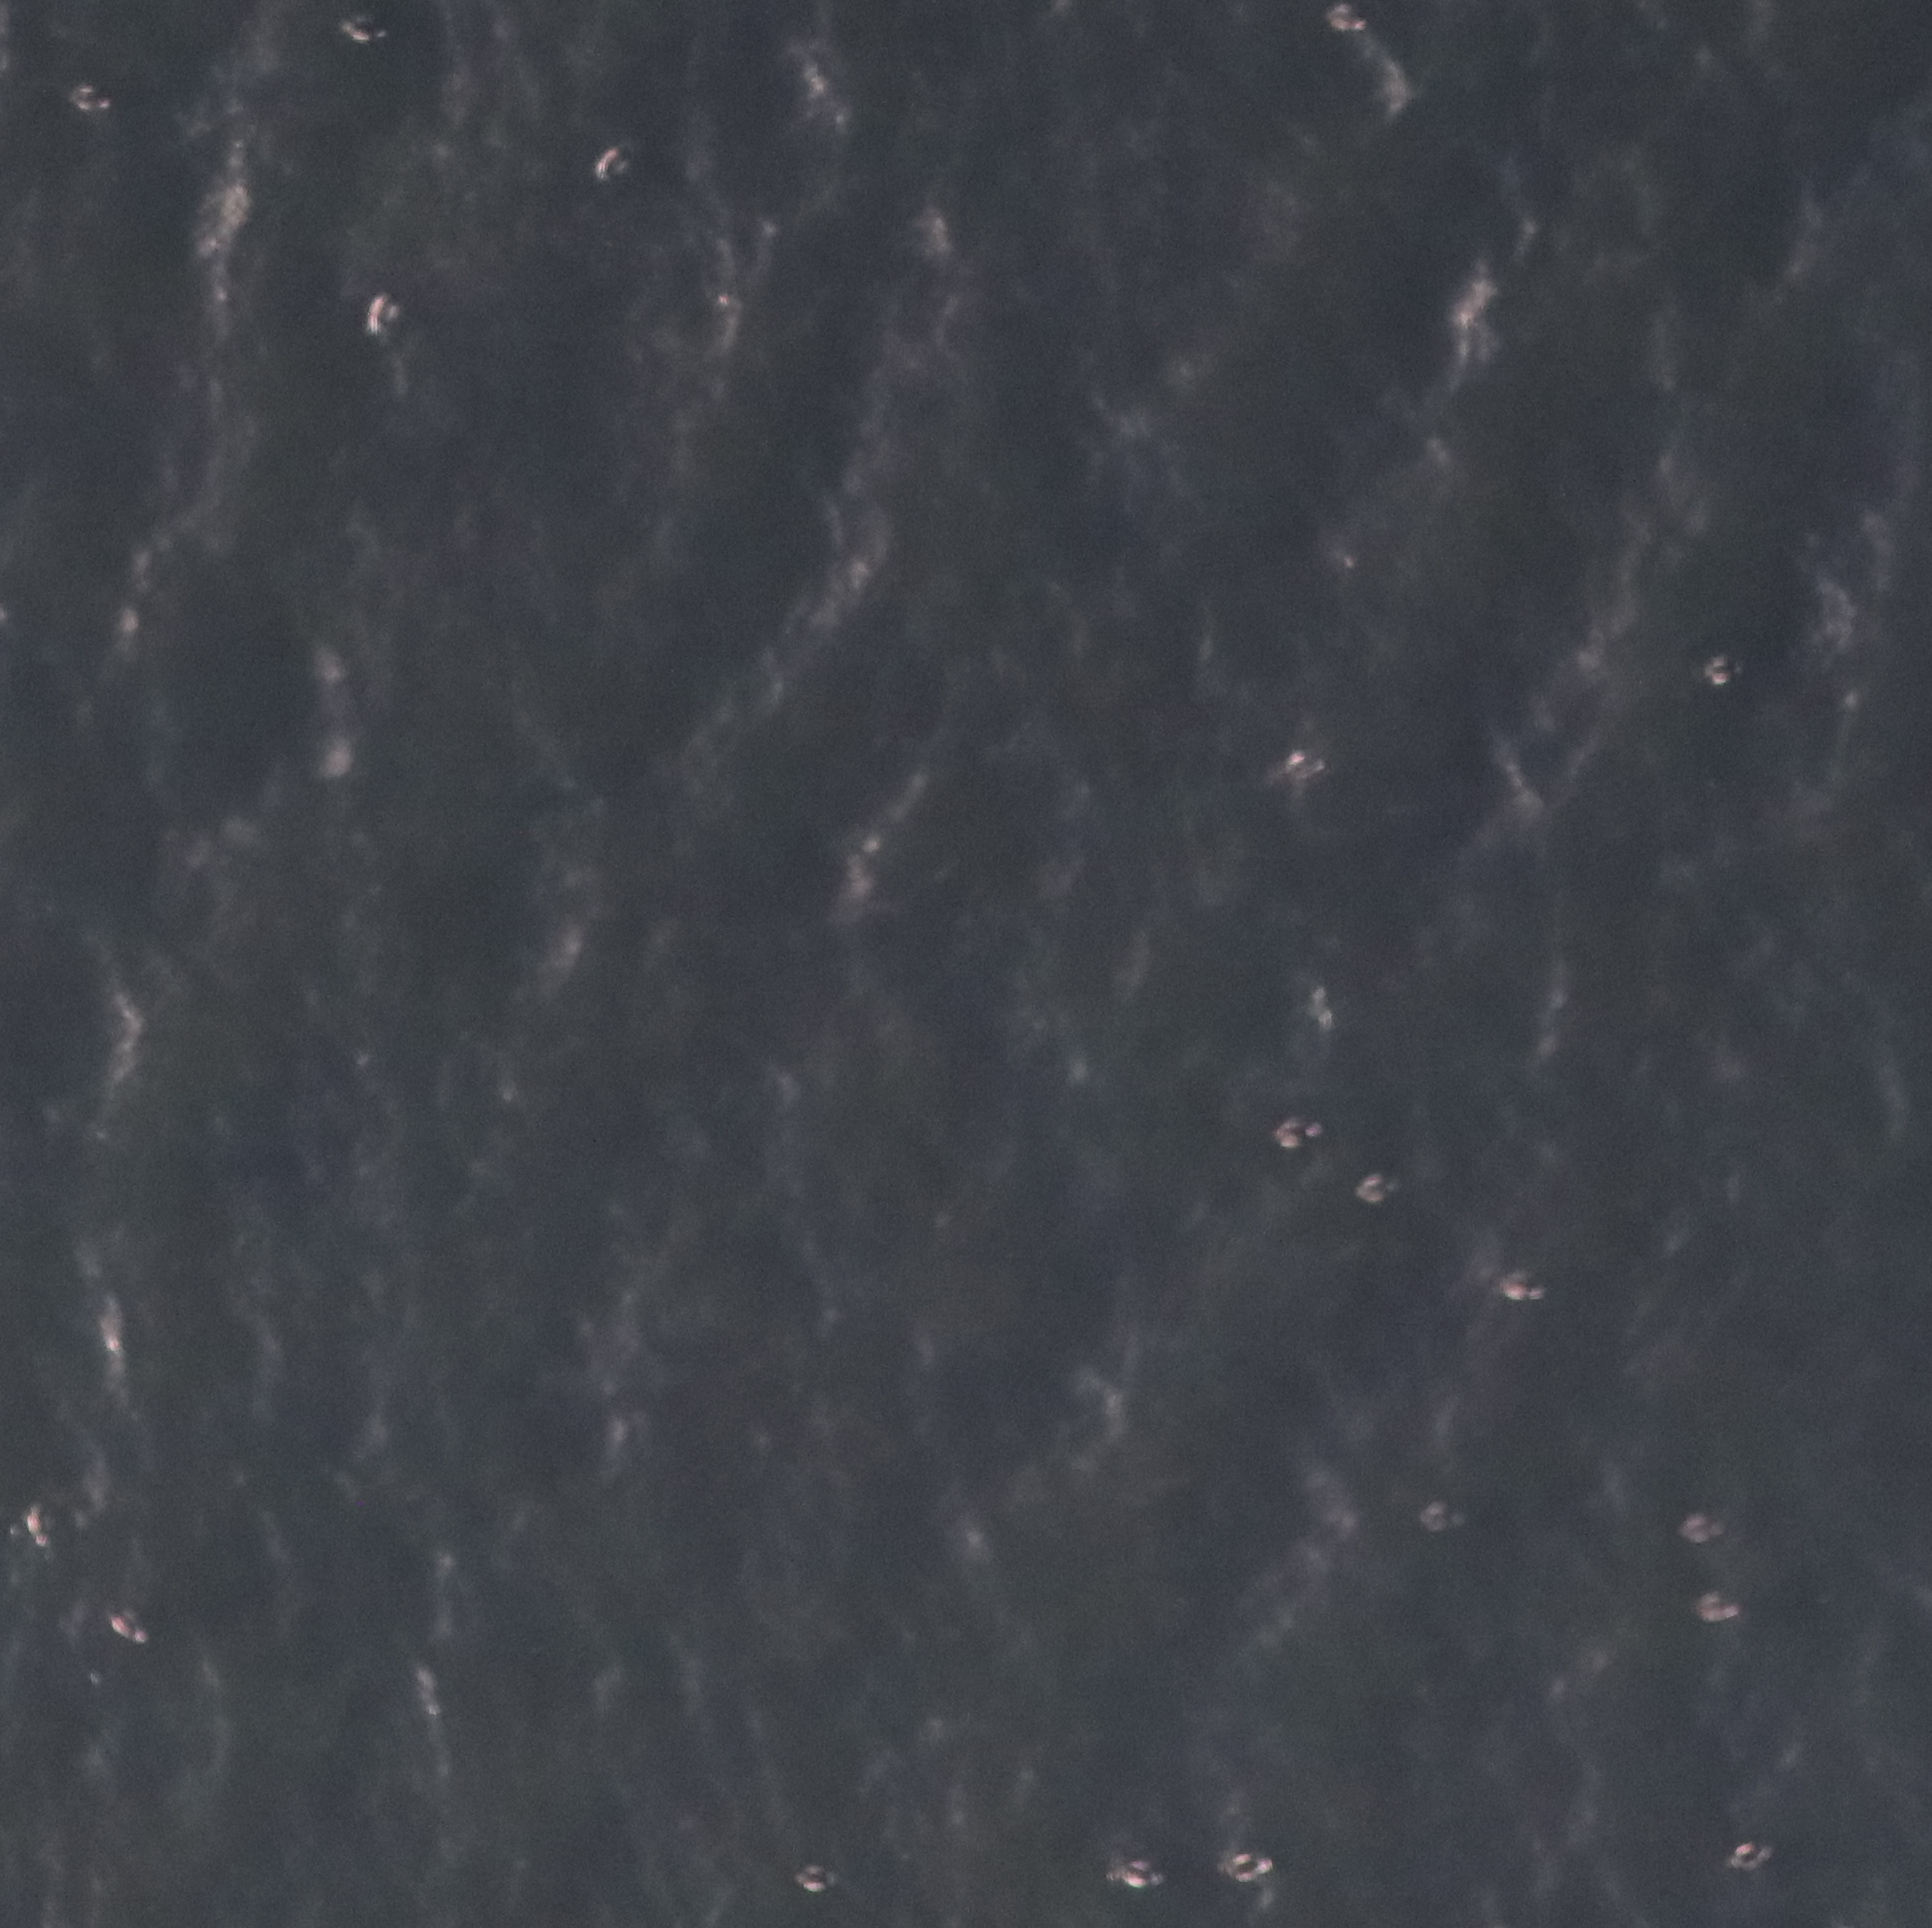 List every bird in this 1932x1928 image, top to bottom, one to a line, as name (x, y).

brant (1345, 20)
brant (360, 25)
brant (84, 96)
brant (613, 163)
brant (385, 314)
brant (1722, 670)
brant (1306, 769)
brant (1295, 1133)
brant (1372, 1190)
brant (1517, 1283)
brant (1440, 1517)
brant (39, 1522)
brant (1698, 1523)
brant (1713, 1606)
brant (126, 1622)
brant (1749, 1857)
brant (1247, 1865)
brant (1142, 1870)
brant (813, 1881)